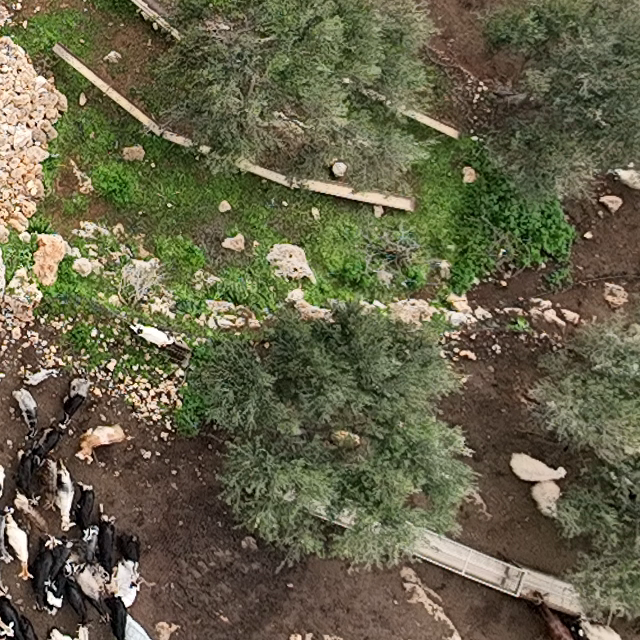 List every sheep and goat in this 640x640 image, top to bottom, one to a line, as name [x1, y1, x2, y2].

goat [129, 323, 174, 345]
goat [22, 370, 59, 385]
goat [59, 377, 91, 429]
goat [13, 388, 38, 437]
goat [74, 422, 124, 458]
goat [33, 427, 60, 466]
goat [17, 449, 38, 506]
sheep [508, 453, 568, 485]
goat [39, 458, 59, 508]
goat [58, 461, 74, 529]
goat [0, 464, 15, 515]
sheep [527, 478, 559, 520]
goat [76, 484, 100, 542]
goat [15, 499, 62, 548]
goat [0, 514, 13, 562]
goat [6, 514, 33, 580]
goat [100, 516, 117, 580]
goat [119, 531, 144, 582]
goat [82, 533, 97, 562]
goat [0, 542, 7, 595]
goat [44, 542, 72, 591]
goat [32, 550, 53, 612]
goat [64, 550, 108, 622]
goat [114, 561, 126, 609]
goat [114, 562, 137, 607]
goat [0, 584, 14, 636]
goat [66, 585, 92, 626]
goat [108, 592, 126, 635]
goat [0, 596, 24, 635]
goat [126, 613, 149, 637]
goat [20, 614, 36, 636]
sheep [576, 615, 619, 639]